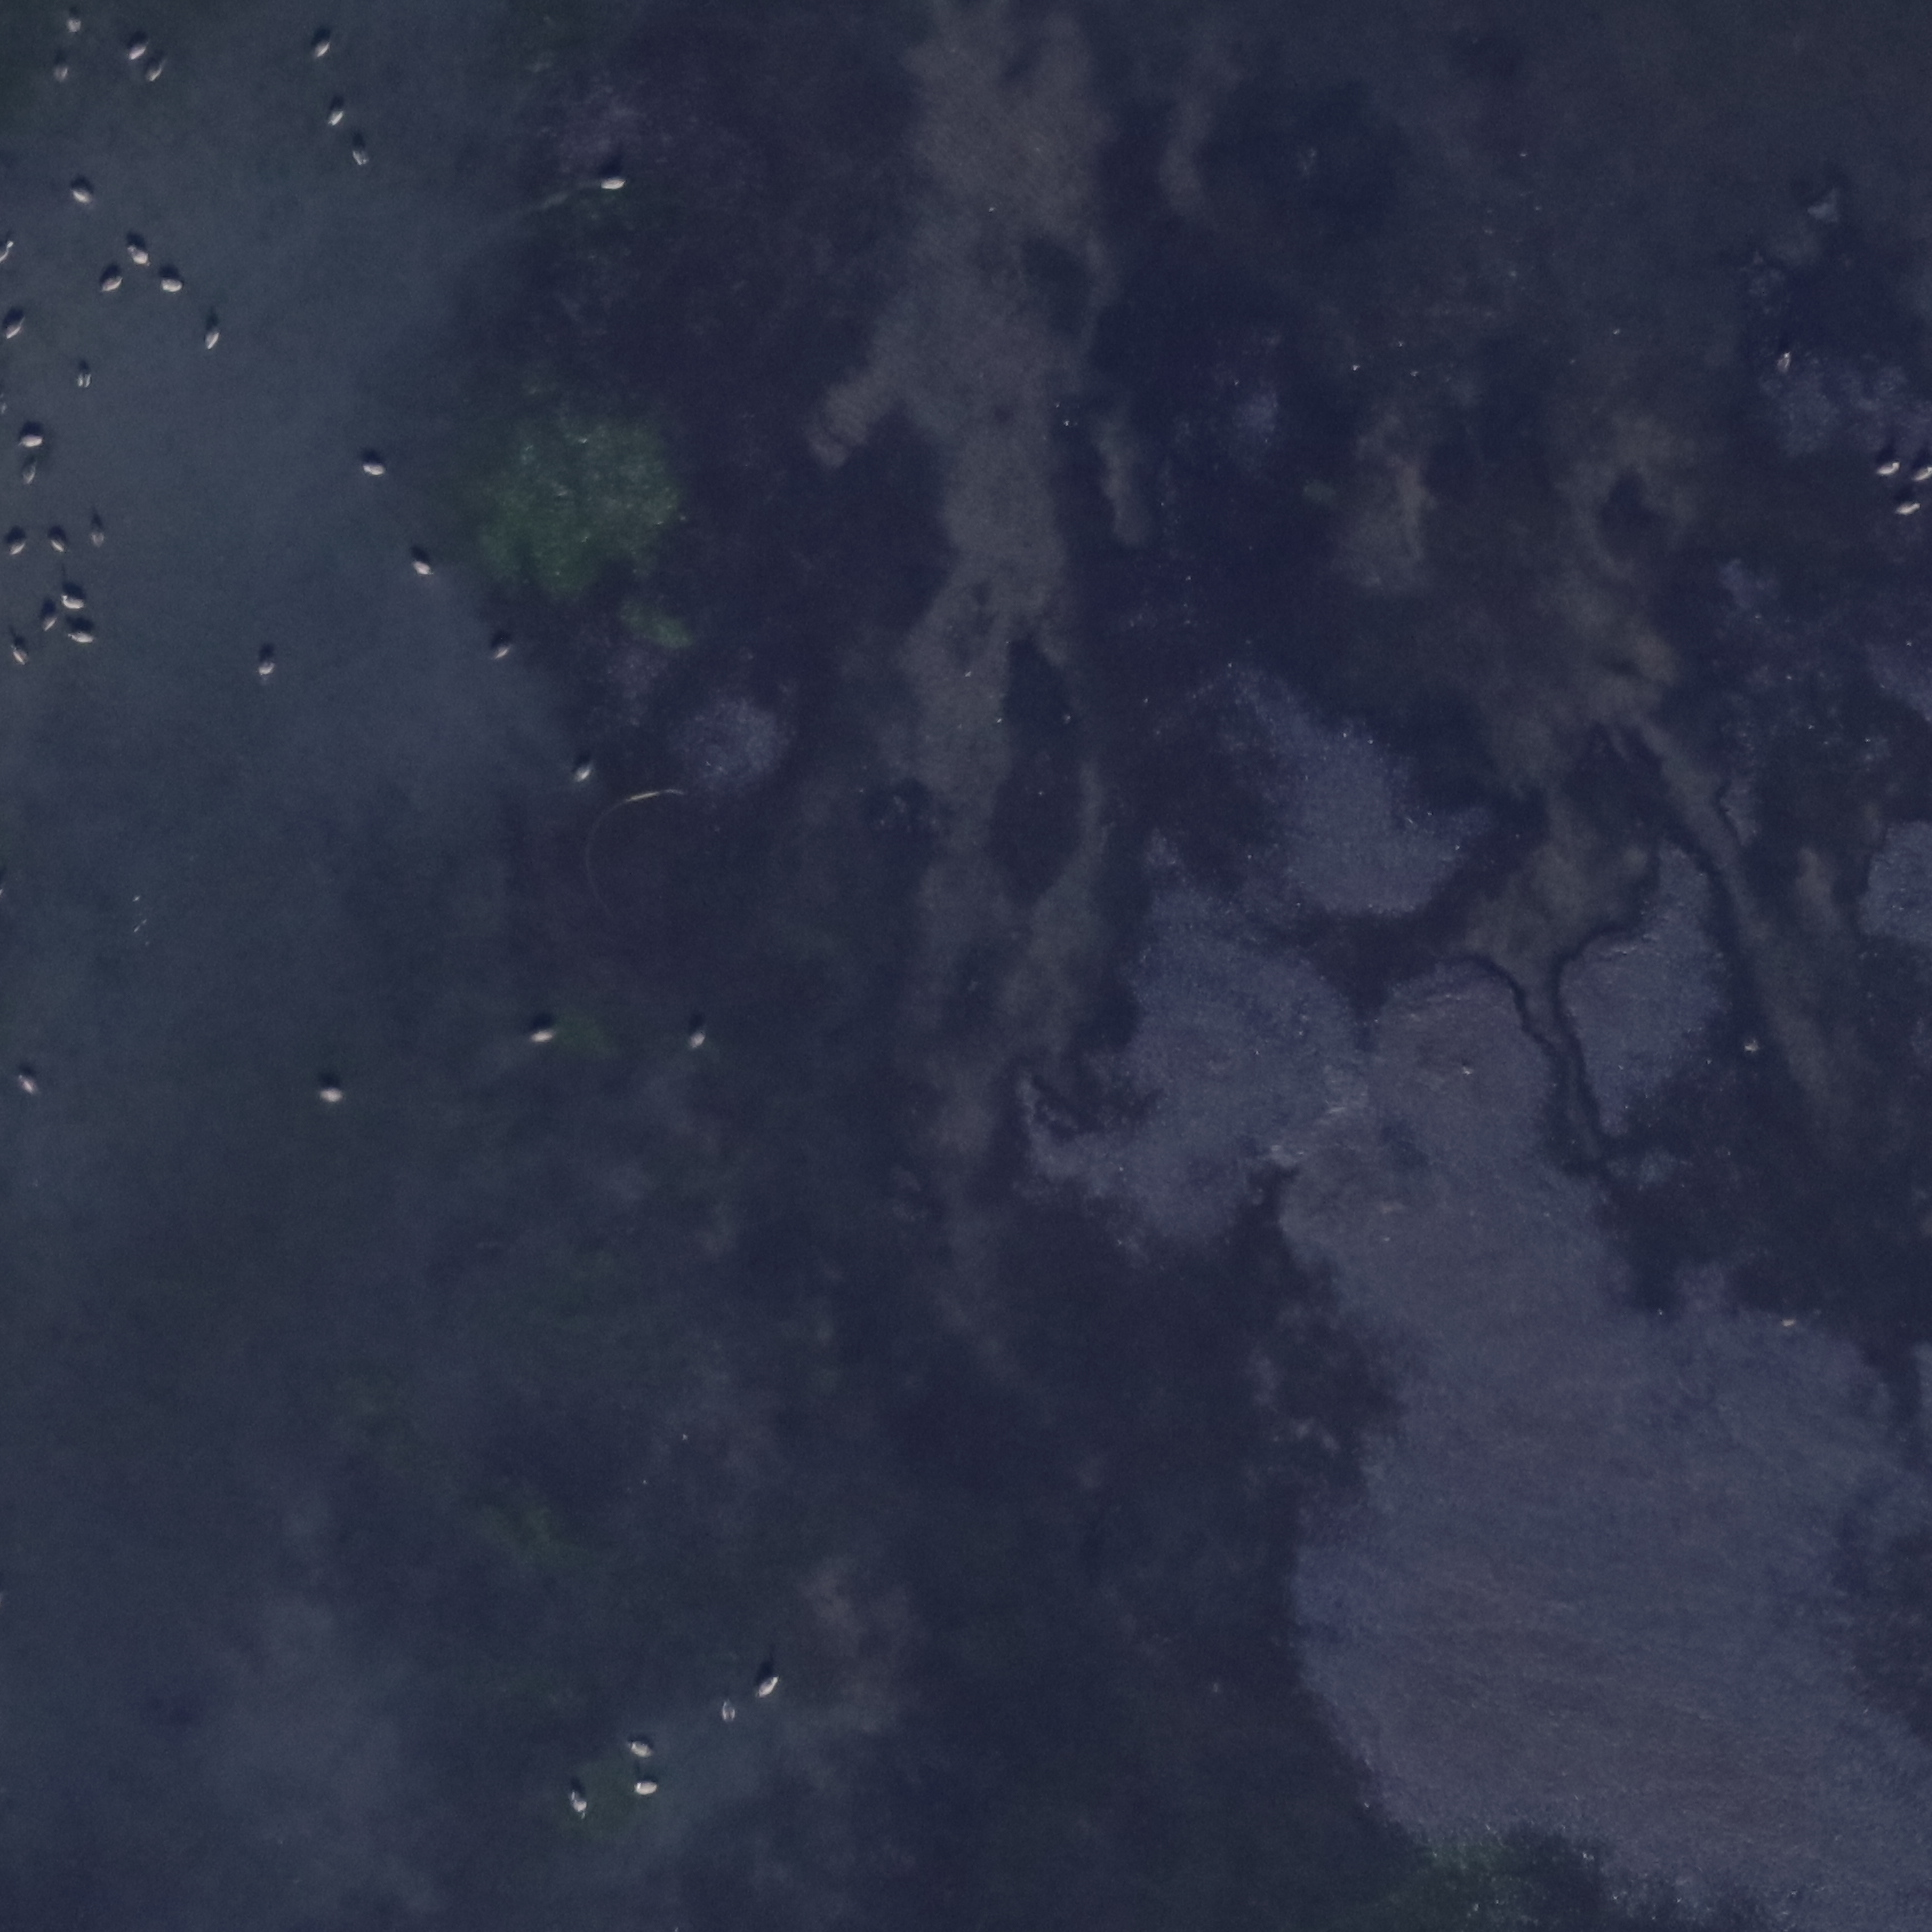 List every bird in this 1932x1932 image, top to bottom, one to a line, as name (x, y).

Canada goose (74, 25)
Canada goose (321, 47)
Canada goose (138, 50)
Canada goose (155, 68)
Canada goose (61, 72)
Canada goose (334, 114)
Canada goose (359, 156)
Canada goose (613, 183)
Canada goose (80, 193)
Canada goose (4, 254)
Canada goose (139, 256)
Canada goose (111, 283)
Canada goose (170, 286)
Canada goose (12, 329)
Canada goose (212, 338)
Canada goose (1780, 362)
Canada goose (85, 379)
Canada goose (32, 440)
Canada goose (1884, 466)
Canada goose (375, 470)
Canada goose (28, 472)
Canada goose (1925, 474)
Canada goose (1905, 509)
Canada goose (99, 538)
Canada goose (57, 544)
Canada goose (16, 547)
Canada goose (424, 568)
Canada goose (74, 601)
Canada goose (48, 622)
Canada goose (83, 635)
Canada goose (501, 651)
Canada goose (21, 655)
Canada goose (268, 666)
Canada goose (580, 774)
Canada goose (543, 1036)
Canada goose (699, 1040)
Canada goose (25, 1083)
Canada goose (332, 1094)
Canada goose (766, 1688)
Canada goose (729, 1713)
Canada goose (640, 1747)
Canada goose (646, 1790)
Canada goose (581, 1803)